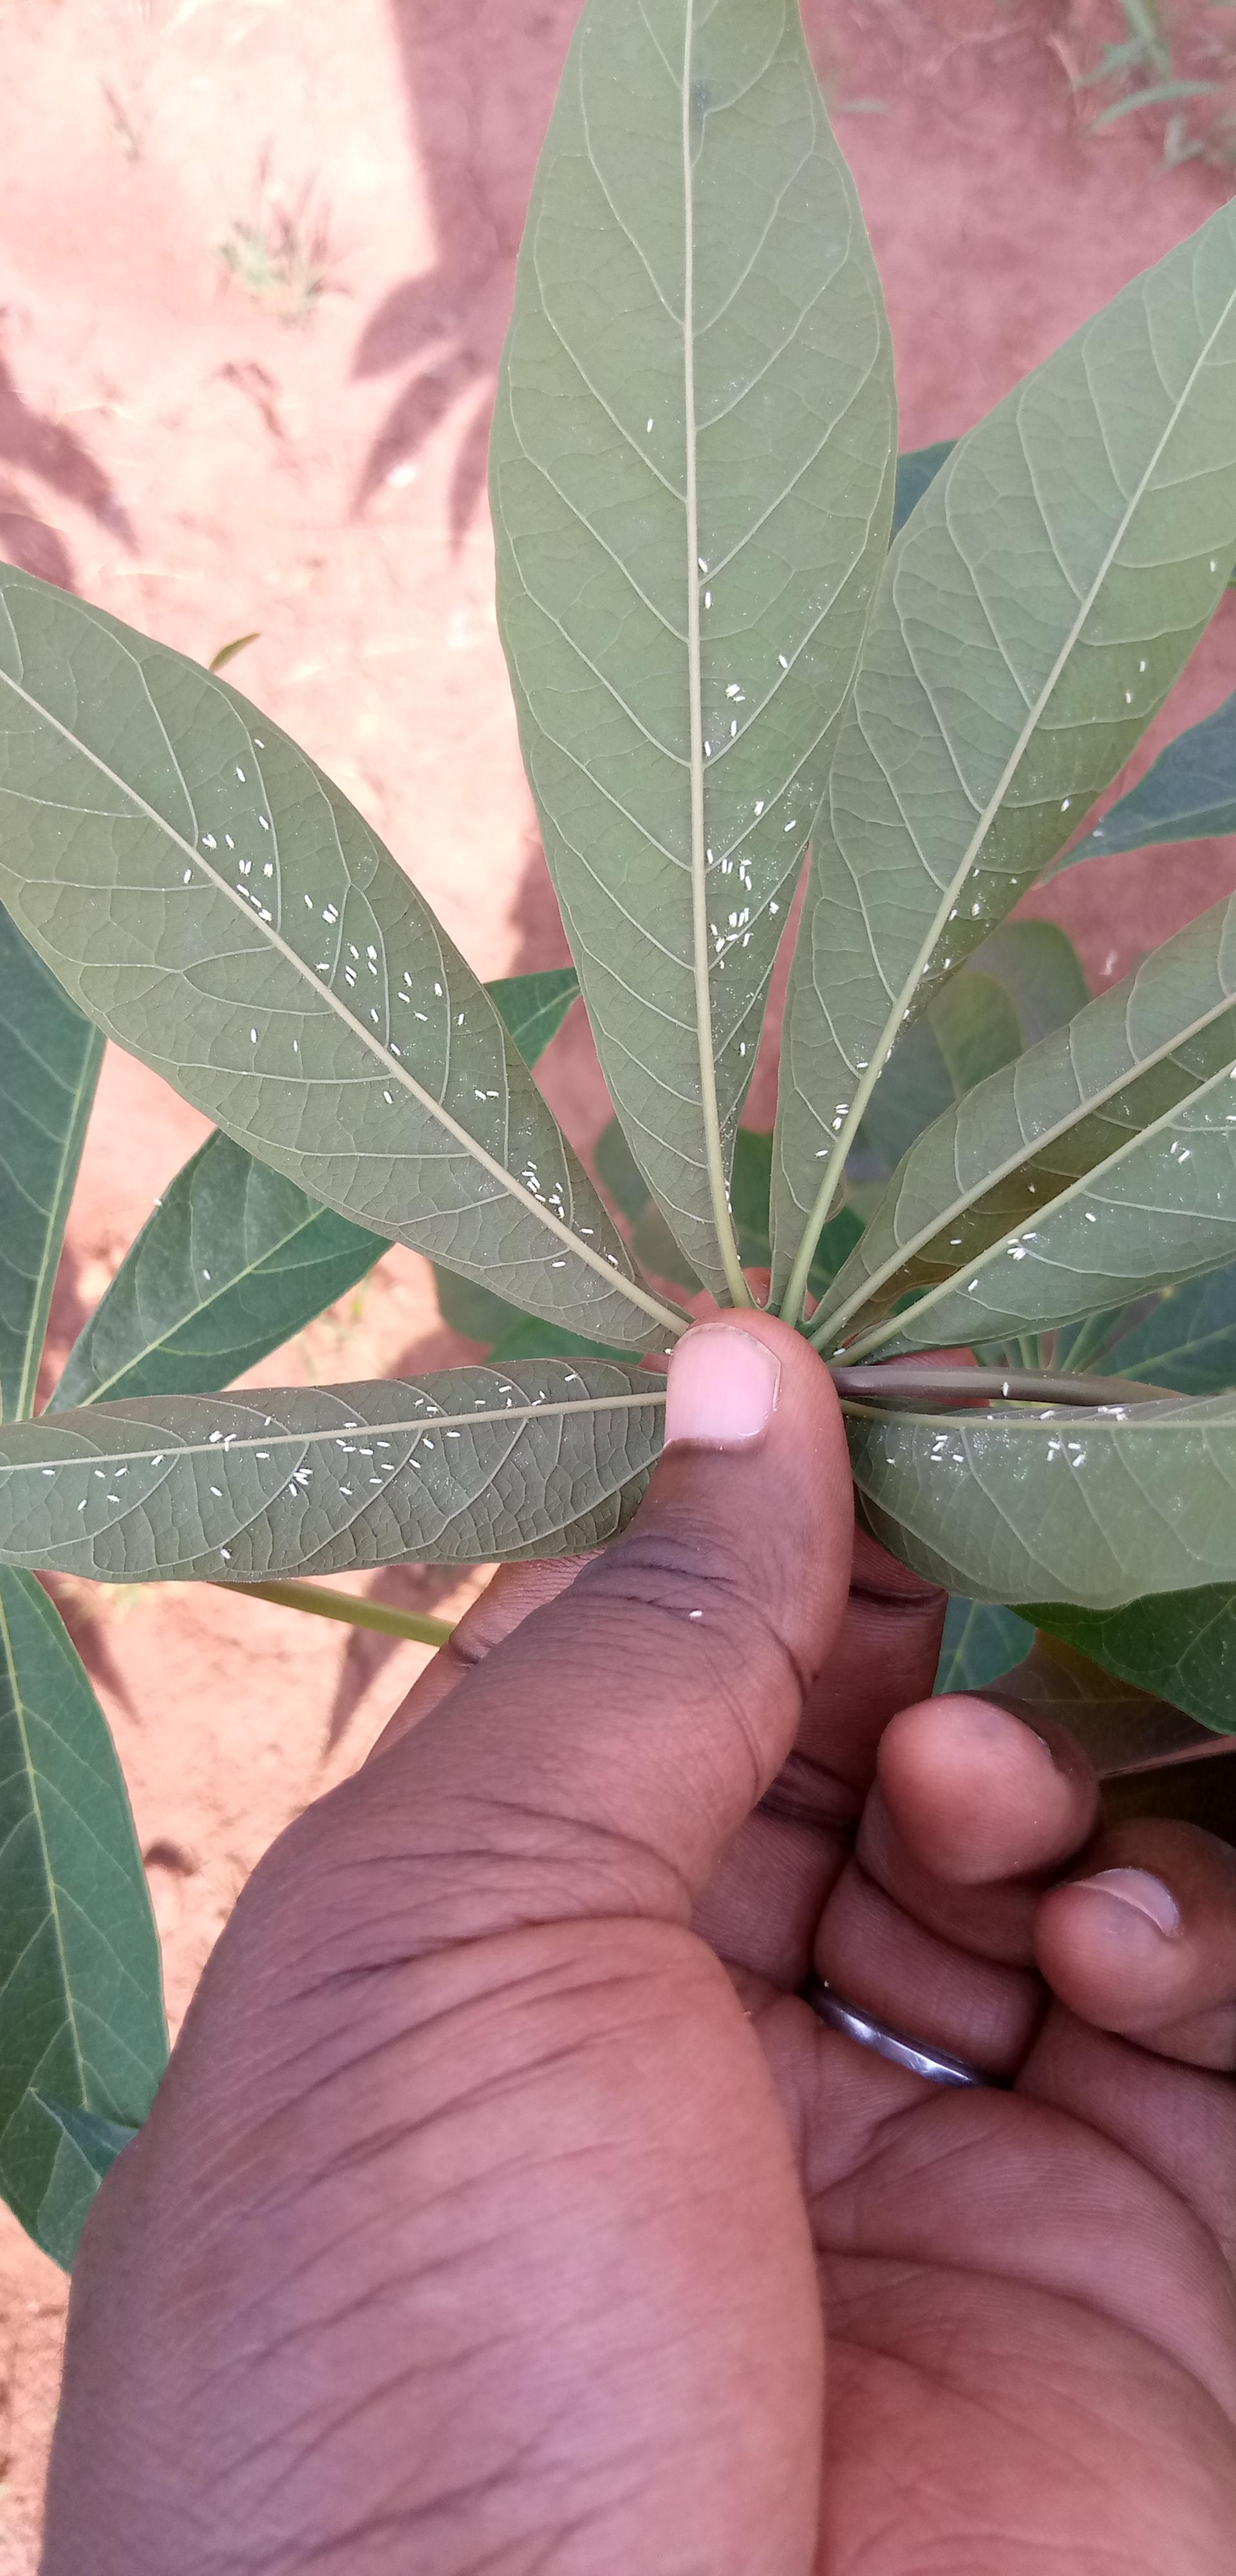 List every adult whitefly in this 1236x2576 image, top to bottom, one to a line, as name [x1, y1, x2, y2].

whitefly [643, 417, 655, 437]
whitefly [697, 556, 710, 574]
whitefly [1208, 558, 1217, 576]
whitefly [702, 590, 715, 612]
whitefly [777, 652, 789, 670]
whitefly [1136, 658, 1148, 674]
whitefly [724, 684, 737, 694]
whitefly [726, 686, 740, 700]
whitefly [1123, 690, 1134, 706]
whitefly [732, 694, 747, 703]
whitefly [728, 719, 740, 741]
whitefly [252, 737, 267, 751]
whitefly [702, 739, 713, 760]
whitefly [234, 766, 248, 783]
whitefly [1058, 797, 1071, 814]
whitefly [752, 799, 765, 817]
whitefly [257, 815, 270, 832]
whitefly [782, 819, 797, 834]
whitefly [226, 833, 234, 849]
whitefly [207, 833, 218, 850]
whitefly [200, 837, 214, 849]
whitefly [704, 845, 716, 866]
whitefly [720, 855, 727, 876]
whitefly [740, 857, 752, 867]
whitefly [238, 858, 245, 875]
whitefly [245, 860, 252, 876]
whitefly [727, 860, 736, 876]
whitefly [267, 862, 274, 879]
whitefly [263, 863, 268, 876]
whitefly [738, 864, 745, 882]
whitefly [182, 867, 194, 888]
whitefly [971, 867, 981, 879]
whitefly [743, 874, 754, 894]
whitefly [1007, 876, 1020, 886]
whitefly [235, 883, 250, 898]
whitefly [304, 893, 315, 910]
whitefly [249, 895, 263, 909]
whitefly [769, 901, 780, 911]
whitefly [327, 902, 341, 919]
whitefly [767, 906, 778, 916]
whitefly [743, 907, 752, 923]
whitefly [946, 907, 958, 922]
whitefly [261, 909, 272, 918]
whitefly [322, 910, 337, 924]
whitefly [257, 911, 272, 922]
whitefly [738, 911, 745, 928]
whitefly [733, 912, 738, 929]
whitefly [321, 914, 333, 925]
whitefly [728, 914, 734, 927]
whitefly [708, 922, 719, 936]
whitefly [740, 930, 755, 949]
whitefly [725, 932, 739, 945]
whitefly [713, 935, 726, 954]
whitefly [348, 944, 360, 961]
whitefly [370, 944, 379, 960]
whitefly [366, 945, 373, 960]
whitefly [941, 956, 953, 972]
whitefly [716, 958, 727, 971]
whitefly [366, 960, 379, 977]
whitefly [312, 961, 332, 972]
whitefly [922, 961, 931, 975]
whitefly [344, 964, 358, 980]
whitefly [402, 971, 415, 988]
whitefly [344, 972, 356, 989]
whitefly [433, 981, 445, 999]
whitefly [396, 990, 411, 1004]
whitefly [368, 1007, 382, 1024]
whitefly [901, 1007, 910, 1023]
whitefly [412, 1011, 429, 1023]
whitefly [455, 1012, 465, 1029]
whitefly [248, 1027, 259, 1046]
whitefly [291, 1039, 301, 1055]
whitefly [738, 1040, 749, 1059]
whitefly [388, 1042, 404, 1058]
whitefly [854, 1061, 868, 1070]
whitefly [473, 1088, 487, 1102]
whitefly [382, 1089, 394, 1106]
whitefly [485, 1090, 501, 1099]
whitefly [832, 1103, 849, 1109]
whitefly [835, 1109, 851, 1115]
whitefly [1223, 1114, 1236, 1122]
whitefly [830, 1117, 840, 1129]
whitefly [835, 1117, 842, 1133]
whitefly [1166, 1140, 1178, 1157]
whitefly [812, 1146, 830, 1159]
whitefly [1176, 1149, 1191, 1167]
whitefly [525, 1159, 538, 1171]
whitefly [520, 1171, 536, 1177]
whitefly [530, 1176, 540, 1189]
whitefly [722, 1178, 732, 1189]
whitefly [526, 1180, 538, 1194]
whitefly [554, 1180, 564, 1194]
whitefly [1027, 1183, 1036, 1196]
whitefly [724, 1189, 730, 1201]
whitefly [534, 1193, 546, 1202]
whitefly [550, 1193, 560, 1200]
whitefly [547, 1197, 561, 1205]
whitefly [727, 1202, 735, 1215]
whitefly [556, 1204, 566, 1221]
whitefly [1083, 1211, 1098, 1224]
whitefly [579, 1226, 594, 1237]
whitefly [1020, 1231, 1039, 1240]
whitefly [948, 1237, 963, 1246]
whitefly [1004, 1237, 1020, 1245]
whitefly [1006, 1246, 1020, 1255]
whitefly [1011, 1247, 1024, 1261]
whitefly [1016, 1251, 1026, 1261]
whitefly [604, 1251, 620, 1267]
whitefly [548, 1258, 570, 1271]
whitefly [966, 1278, 979, 1294]
whitefly [661, 1345, 673, 1356]
whitefly [831, 1347, 847, 1358]
whitefly [561, 1370, 581, 1385]
whitefly [1000, 1379, 1013, 1399]
whitefly [496, 1383, 514, 1394]
whitefly [538, 1388, 547, 1400]
whitefly [413, 1396, 426, 1408]
whitefly [504, 1396, 516, 1410]
whitefly [473, 1397, 487, 1407]
whitefly [530, 1398, 543, 1407]
whitefly [424, 1405, 440, 1415]
whitefly [1109, 1406, 1125, 1414]
whitefly [1038, 1408, 1056, 1421]
whitefly [263, 1414, 274, 1428]
whitefly [341, 1420, 359, 1429]
whitefly [443, 1429, 461, 1439]
whitefly [208, 1430, 220, 1440]
whitefly [224, 1432, 238, 1442]
whitefly [211, 1433, 223, 1444]
whitefly [932, 1434, 950, 1441]
whitefly [420, 1435, 438, 1452]
whitefly [334, 1437, 347, 1447]
whitefly [1046, 1439, 1061, 1451]
whitefly [375, 1440, 391, 1449]
whitefly [932, 1441, 945, 1454]
whitefly [223, 1441, 230, 1454]
whitefly [1066, 1441, 1081, 1450]
whitefly [341, 1446, 357, 1453]
whitefly [357, 1447, 375, 1456]
whitefly [1045, 1448, 1056, 1463]
whitefly [252, 1450, 272, 1460]
whitefly [149, 1452, 165, 1468]
whitefly [1070, 1452, 1087, 1468]
whitefly [950, 1453, 966, 1464]
whitefly [928, 1454, 944, 1463]
whitefly [883, 1456, 897, 1468]
whitefly [406, 1457, 422, 1471]
whitefly [379, 1462, 397, 1473]
whitefly [112, 1464, 131, 1479]
whitefly [39, 1466, 58, 1477]
whitefly [297, 1467, 315, 1477]
whitefly [93, 1468, 107, 1481]
whitefly [292, 1472, 307, 1479]
whitefly [295, 1477, 310, 1486]
whitefly [366, 1477, 382, 1486]
whitefly [286, 1481, 299, 1499]
whitefly [209, 1484, 226, 1499]
whitefly [337, 1485, 354, 1498]
whitefly [104, 1493, 121, 1506]
whitefly [75, 1498, 89, 1513]
whitefly [219, 1548, 234, 1562]